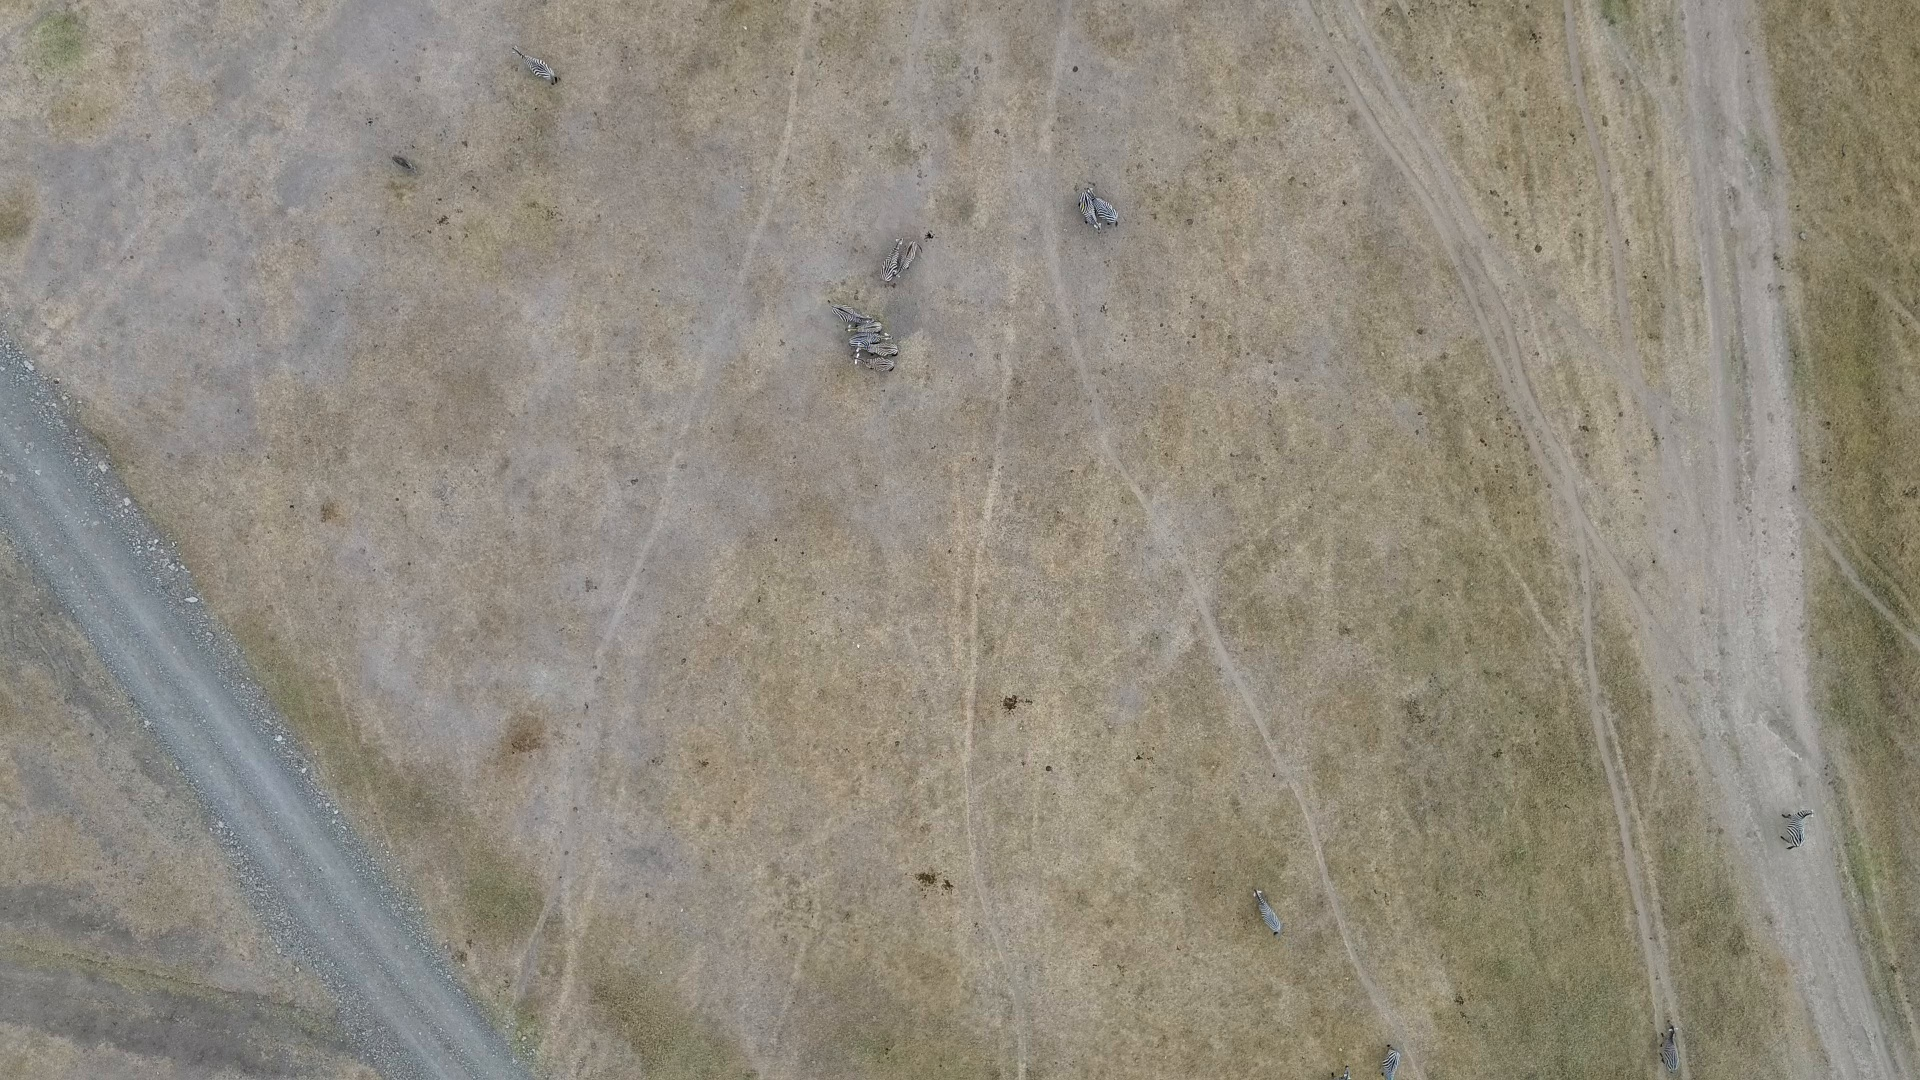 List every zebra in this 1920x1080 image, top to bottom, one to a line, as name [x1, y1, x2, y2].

zebra [513, 50, 556, 82]
zebra [1085, 193, 1119, 222]
zebra [1079, 204, 1107, 231]
zebra [882, 237, 907, 275]
zebra [886, 246, 917, 281]
zebra [831, 305, 874, 325]
zebra [845, 319, 885, 333]
zebra [849, 330, 890, 347]
zebra [855, 342, 900, 354]
zebra [851, 352, 896, 370]
zebra [1785, 813, 1809, 848]
zebra [1254, 891, 1283, 935]
zebra [1663, 1026, 1680, 1069]
zebra [1384, 1045, 1401, 1079]
zebra [1343, 1066, 1353, 1080]